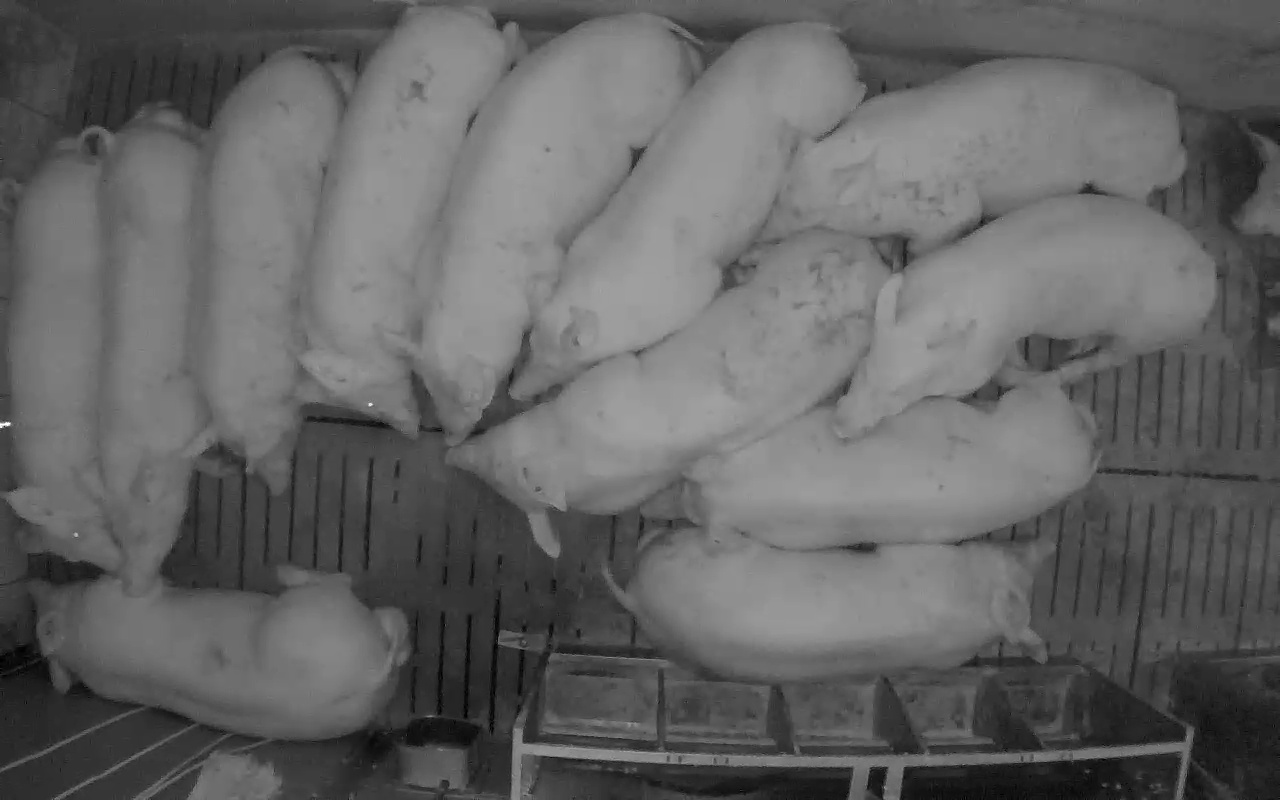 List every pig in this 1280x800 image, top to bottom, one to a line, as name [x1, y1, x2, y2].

pig [294, 2, 530, 442]
pig [380, 11, 709, 449]
pig [509, 19, 869, 404]
pig [176, 47, 348, 497]
pig [755, 56, 1190, 258]
pig [77, 102, 239, 599]
pig [1227, 119, 1279, 236]
pig [2, 131, 126, 574]
pig [831, 196, 1219, 441]
pig [445, 230, 896, 562]
pig [640, 366, 1102, 560]
pig [600, 524, 1059, 681]
pig [28, 563, 412, 744]